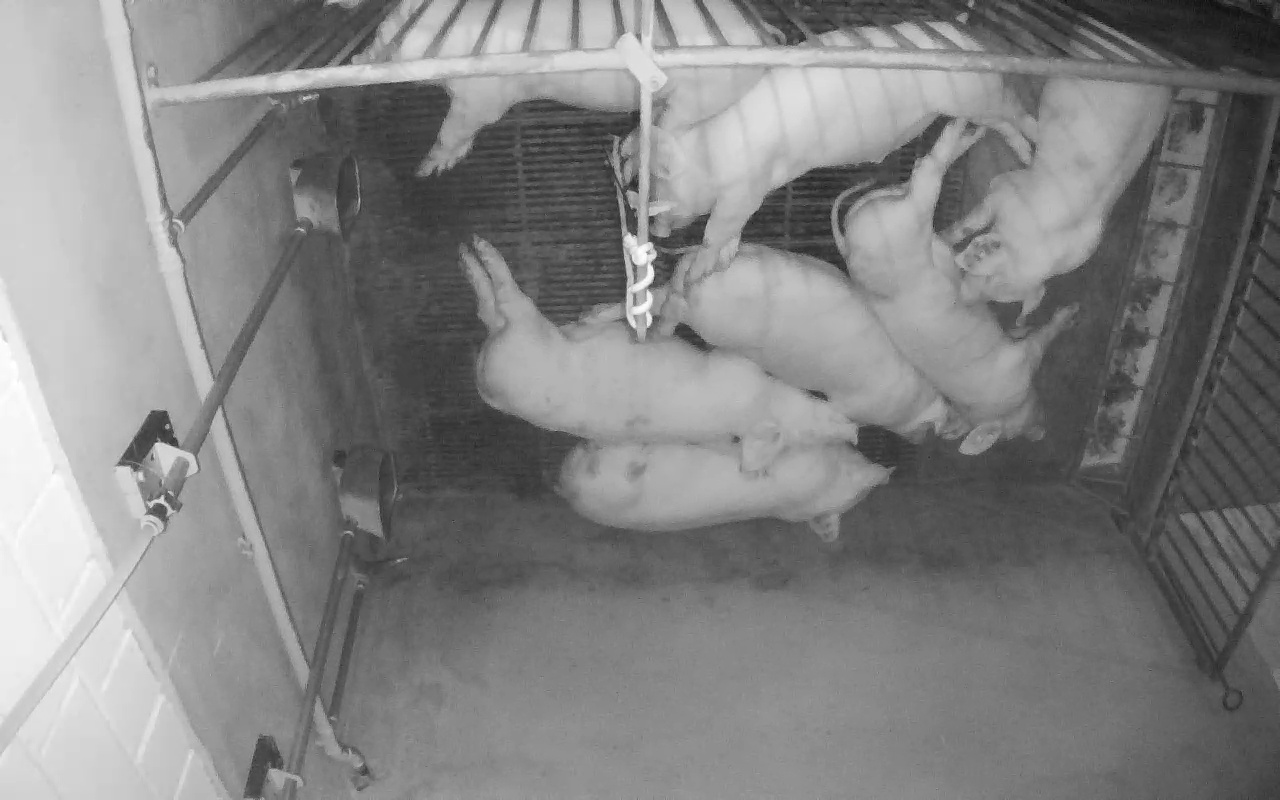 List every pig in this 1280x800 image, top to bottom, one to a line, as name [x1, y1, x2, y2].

pig [350, 0, 787, 186]
pig [648, 2, 1041, 288]
pig [938, 9, 1175, 327]
pig [832, 116, 1081, 456]
pig [458, 235, 858, 475]
pig [582, 246, 948, 447]
pig [550, 439, 898, 541]